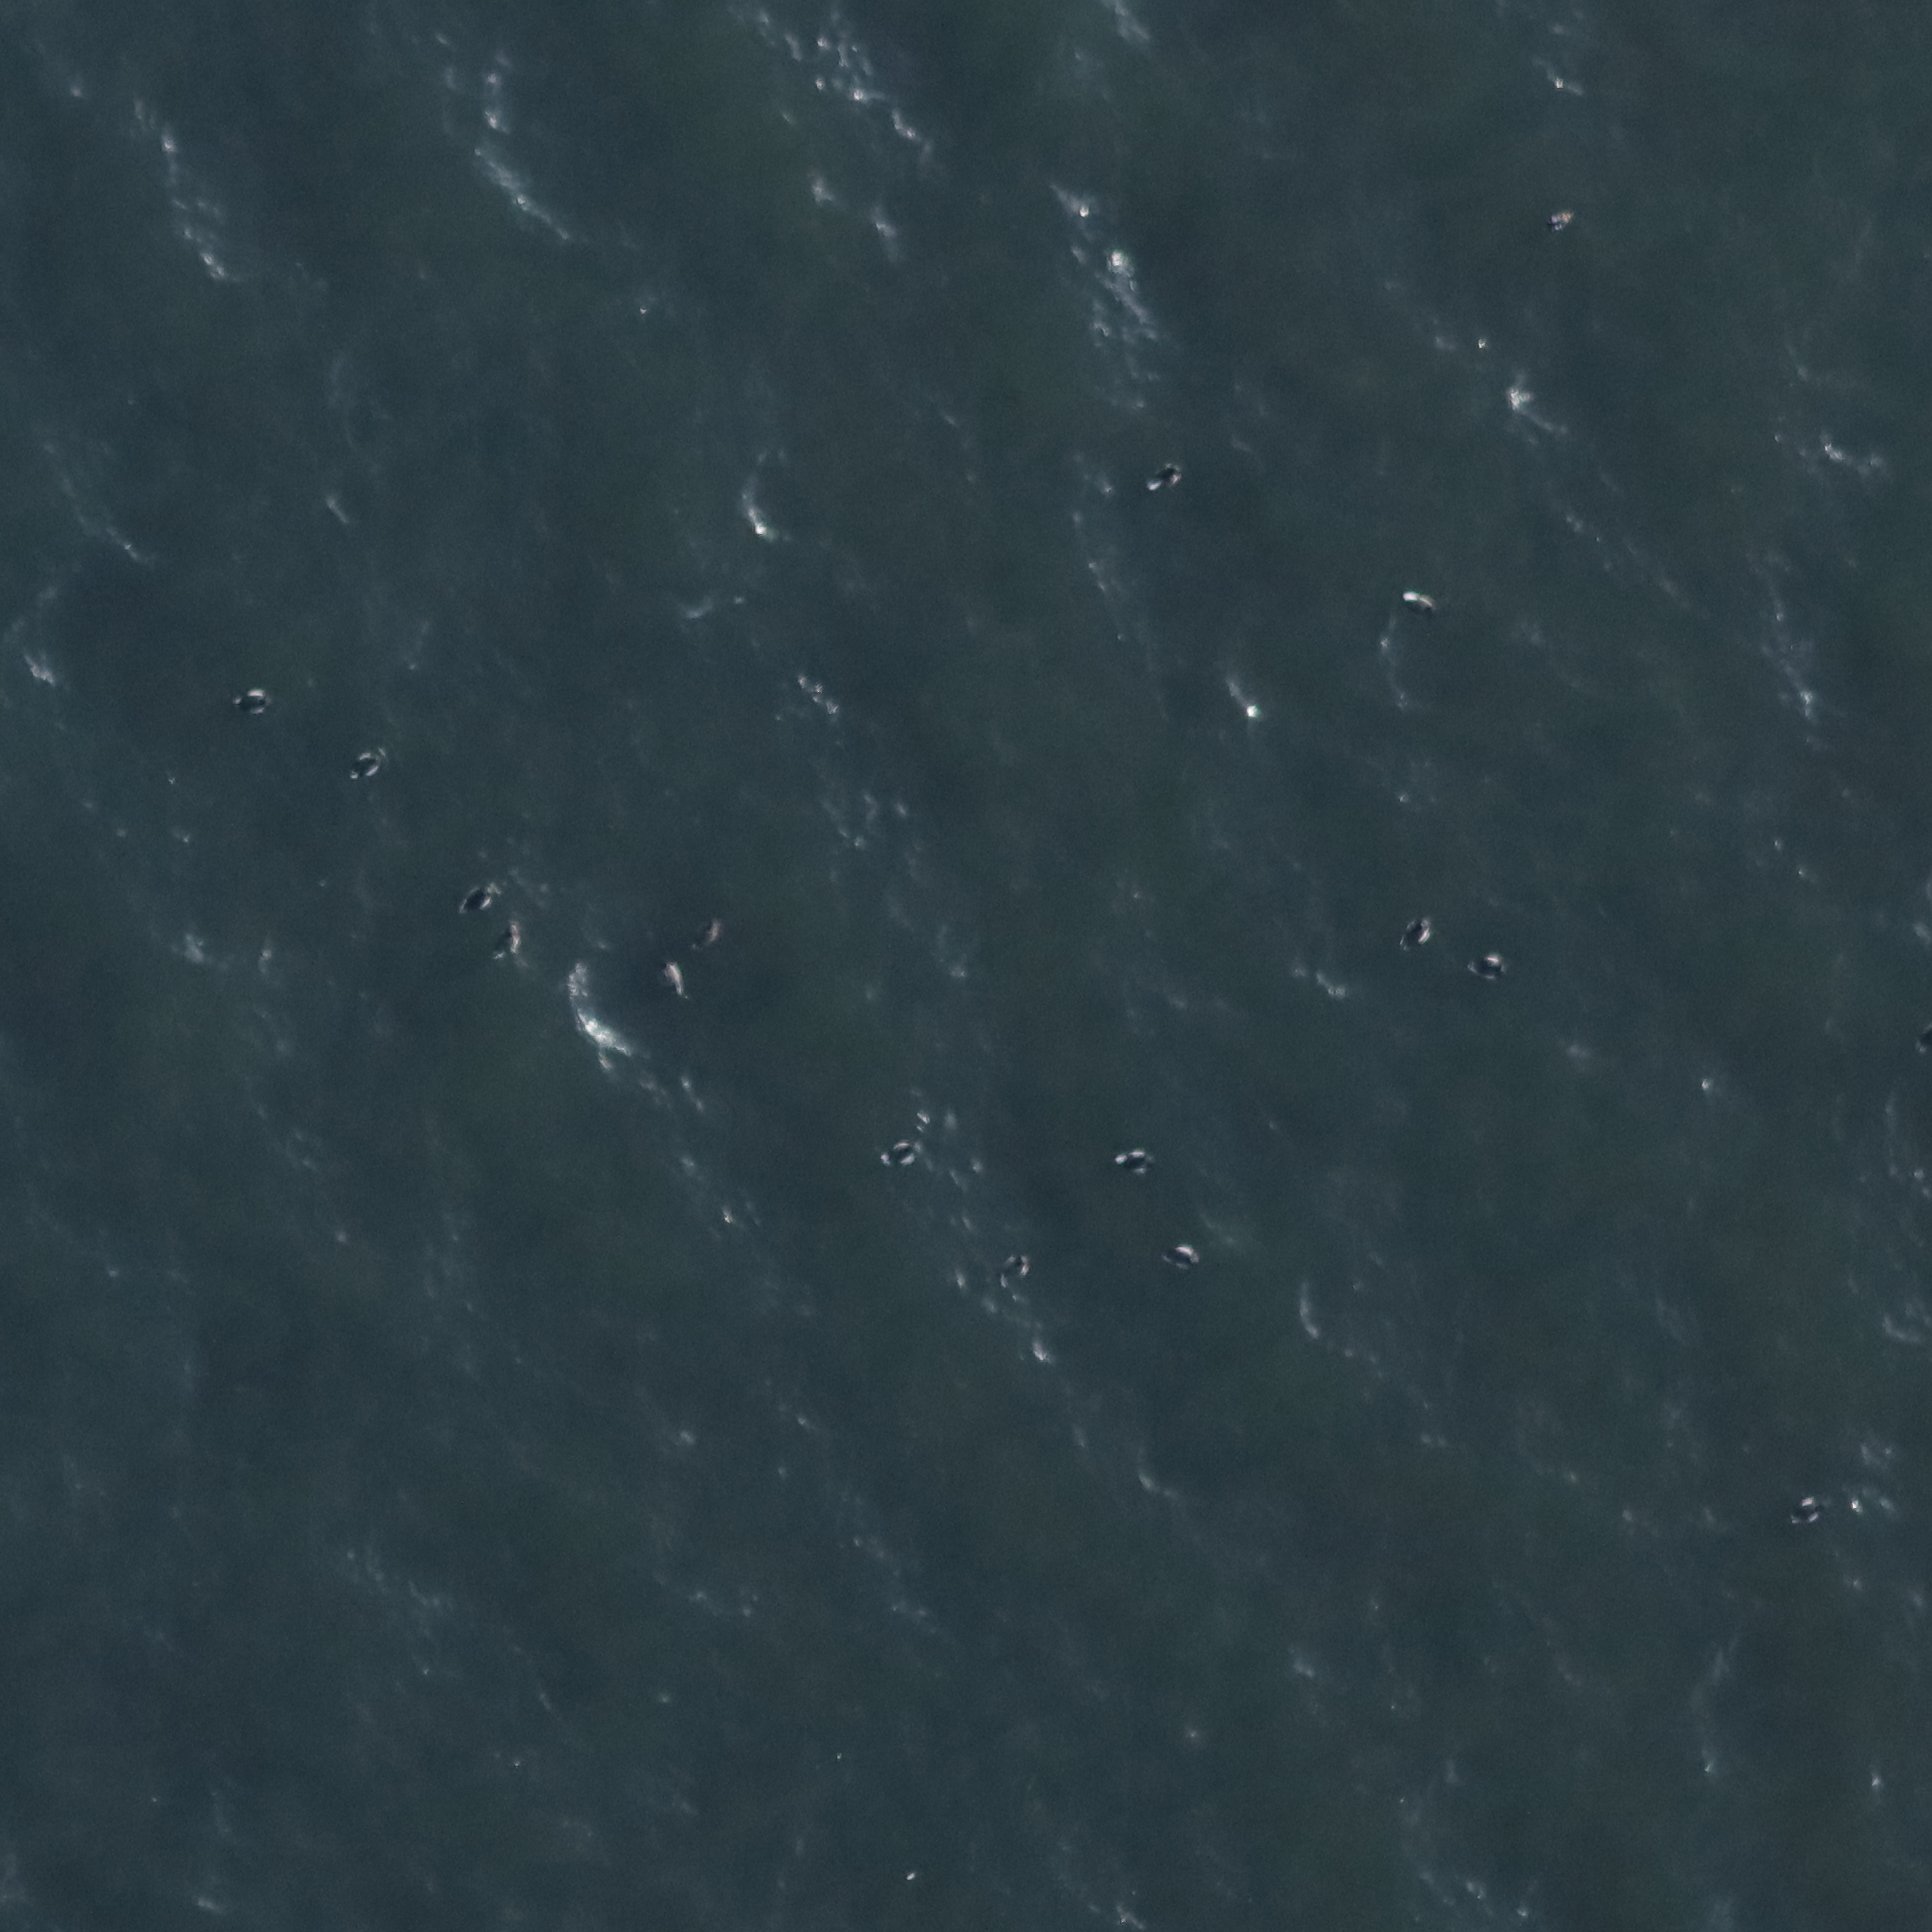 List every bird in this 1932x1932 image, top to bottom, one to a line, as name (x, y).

other bird (1554, 218)
brant (1166, 475)
brant (1418, 606)
brant (251, 700)
brant (366, 765)
brant (479, 898)
brant (707, 929)
brant (1410, 934)
brant (501, 942)
brant (1484, 965)
brant (666, 975)
brant (909, 1154)
brant (1138, 1157)
brant (1179, 1256)
brant (1015, 1272)
brant (1807, 1508)